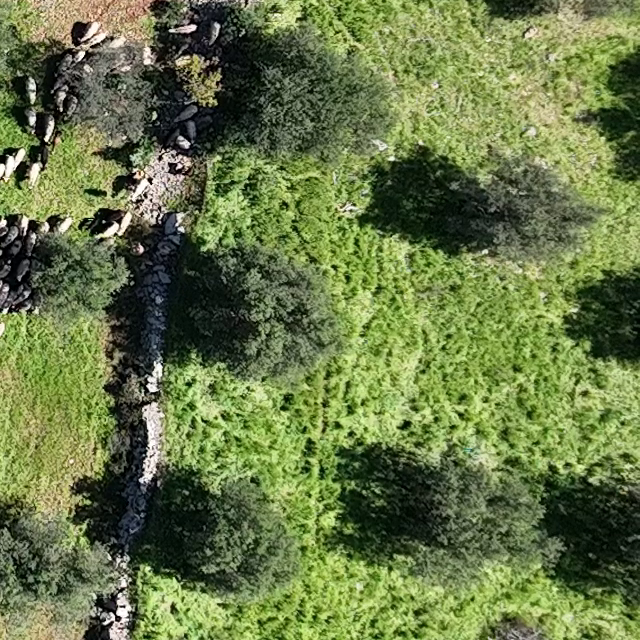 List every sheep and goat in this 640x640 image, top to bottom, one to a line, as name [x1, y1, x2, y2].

sheep [78, 21, 102, 41]
sheep [208, 21, 221, 46]
sheep [167, 23, 197, 33]
sheep [80, 33, 106, 47]
sheep [107, 34, 126, 47]
sheep [172, 44, 190, 60]
sheep [141, 47, 152, 65]
sheep [68, 51, 85, 68]
sheep [56, 54, 71, 71]
sheep [164, 55, 191, 67]
sheep [75, 63, 93, 71]
sheep [156, 72, 178, 90]
sheep [50, 74, 67, 94]
sheep [26, 76, 37, 105]
sheep [56, 84, 68, 112]
sheep [172, 92, 187, 101]
sheep [64, 95, 77, 120]
sheep [161, 105, 172, 124]
sheep [174, 105, 196, 122]
sheep [24, 106, 37, 135]
sheep [43, 115, 54, 142]
sheep [196, 117, 211, 129]
sheep [186, 120, 196, 143]
sheep [162, 128, 180, 148]
sheep [177, 135, 191, 150]
sheep [13, 148, 25, 171]
sheep [3, 155, 15, 182]
sheep [27, 161, 42, 192]
sheep [0, 163, 5, 187]
sheep [131, 179, 149, 200]
sheep [104, 211, 125, 221]
sheep [117, 211, 132, 236]
sheep [16, 214, 28, 236]
sheep [57, 217, 73, 235]
sheep [85, 217, 99, 230]
sheep [0, 219, 7, 231]
sheep [35, 220, 50, 246]
sheep [94, 222, 120, 239]
sheep [1, 226, 19, 248]
sheep [0, 227, 7, 238]
sheep [25, 231, 36, 256]
sheep [9, 239, 23, 257]
sheep [130, 242, 144, 255]
sheep [16, 259, 30, 282]
sheep [0, 260, 12, 278]
sheep [11, 283, 32, 308]
sheep [0, 284, 9, 307]
sheep [2, 293, 18, 314]
sheep [7, 300, 33, 313]
sheep [0, 322, 5, 348]